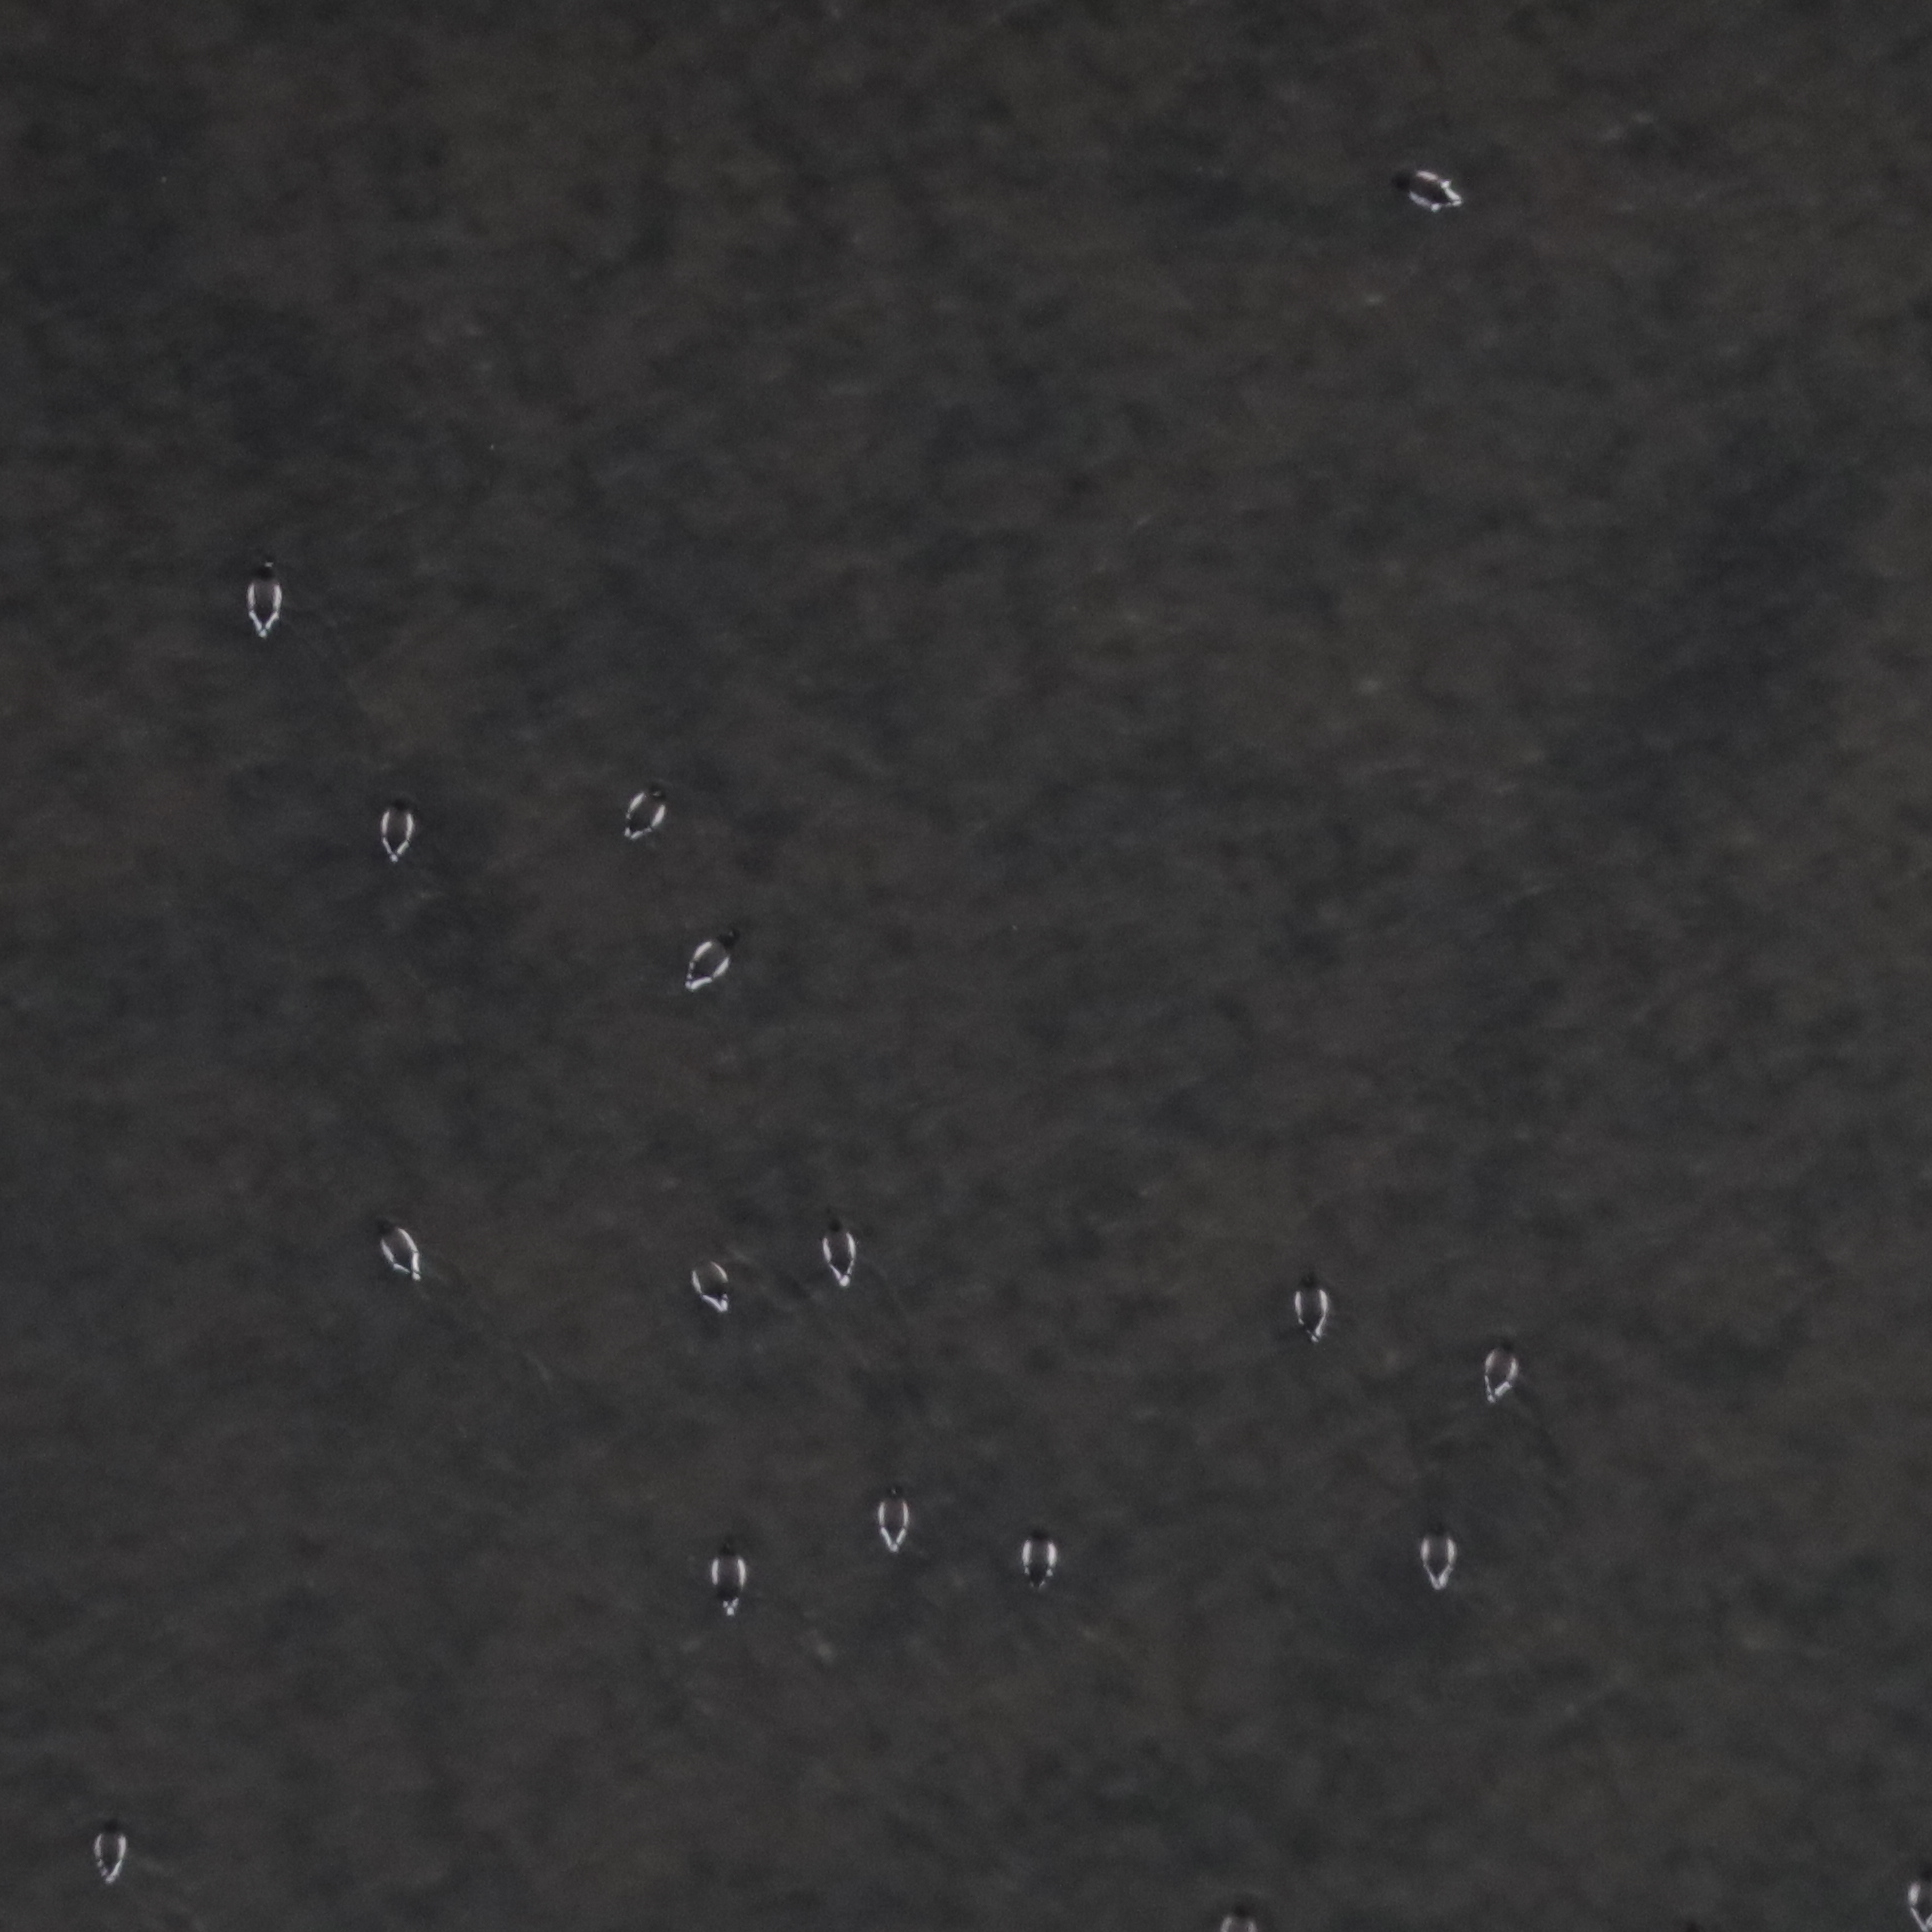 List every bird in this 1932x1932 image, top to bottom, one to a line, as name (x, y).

brant (1427, 190)
brant (264, 598)
brant (646, 812)
brant (397, 827)
brant (708, 962)
brant (400, 1248)
brant (839, 1250)
brant (710, 1281)
brant (1314, 1307)
brant (1502, 1368)
brant (893, 1517)
brant (1439, 1555)
brant (1038, 1558)
brant (727, 1575)
brant (110, 1851)
brant (1927, 1899)